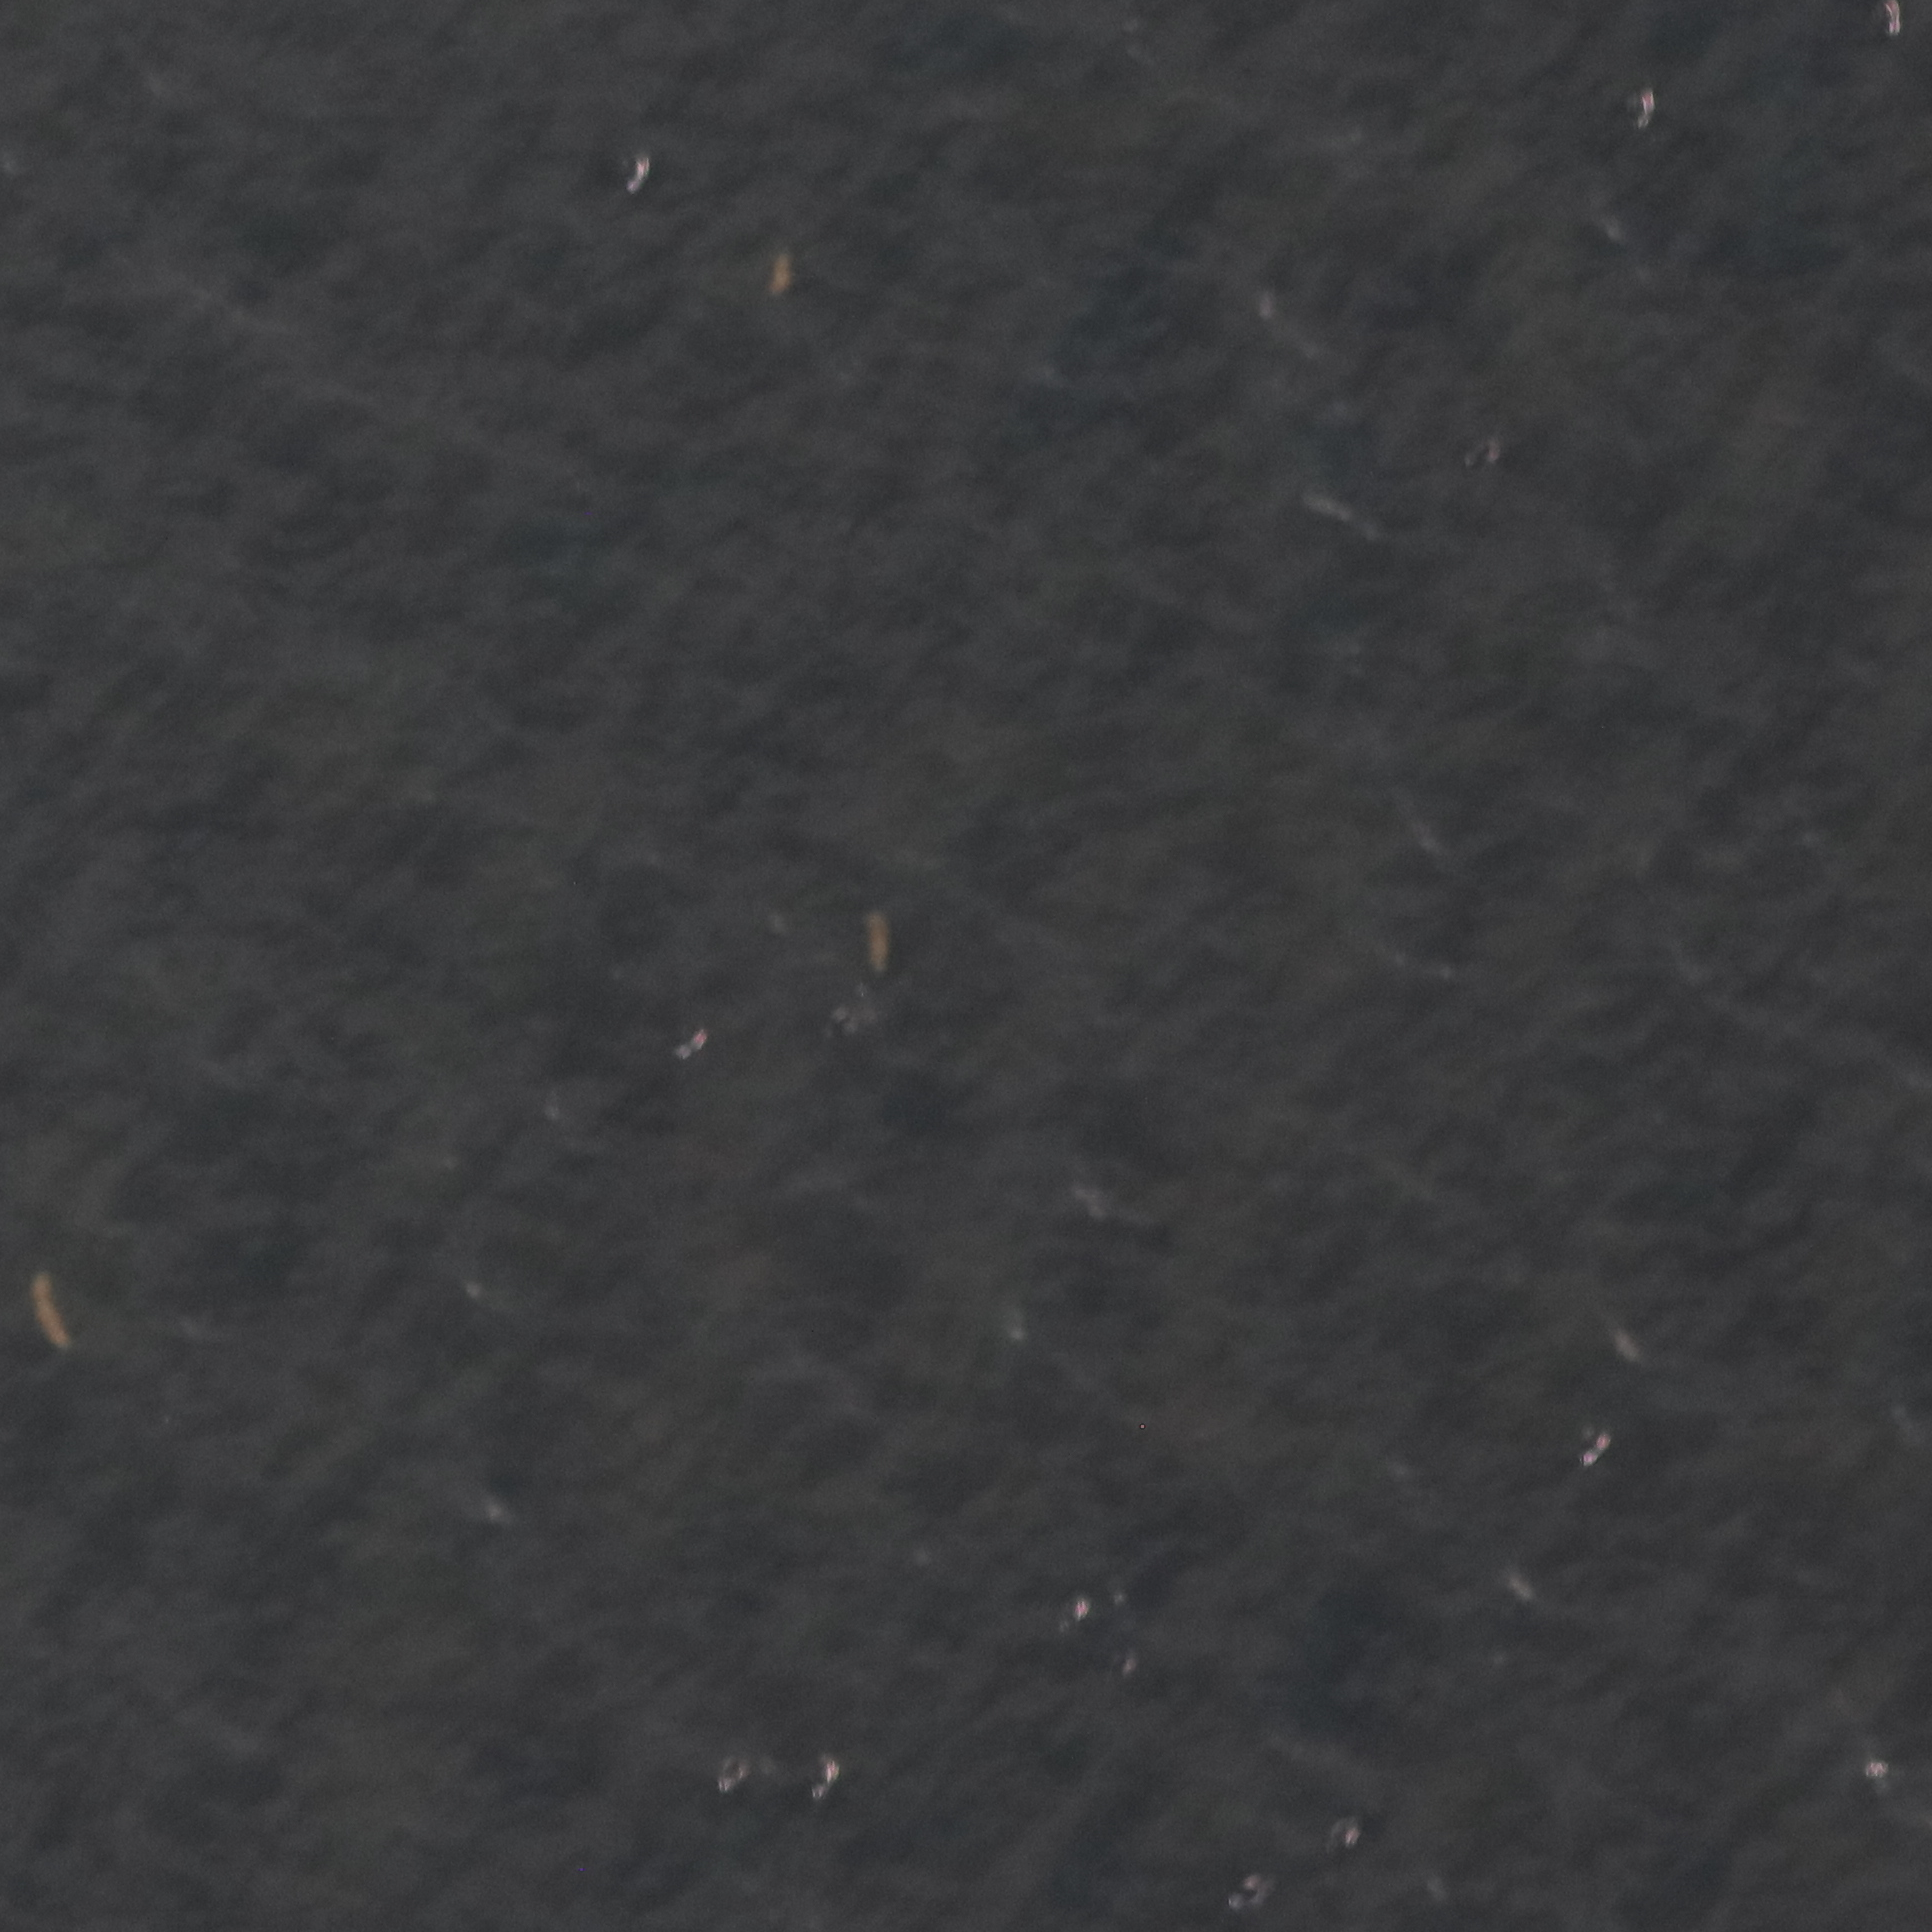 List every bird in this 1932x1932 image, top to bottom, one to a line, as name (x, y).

brant (1890, 10)
brant (1643, 105)
brant (634, 172)
brant (1481, 455)
brant (842, 1022)
brant (693, 1038)
brant (1592, 1444)
brant (1078, 1605)
brant (728, 1767)
brant (822, 1769)
brant (1347, 1835)
brant (1244, 1892)